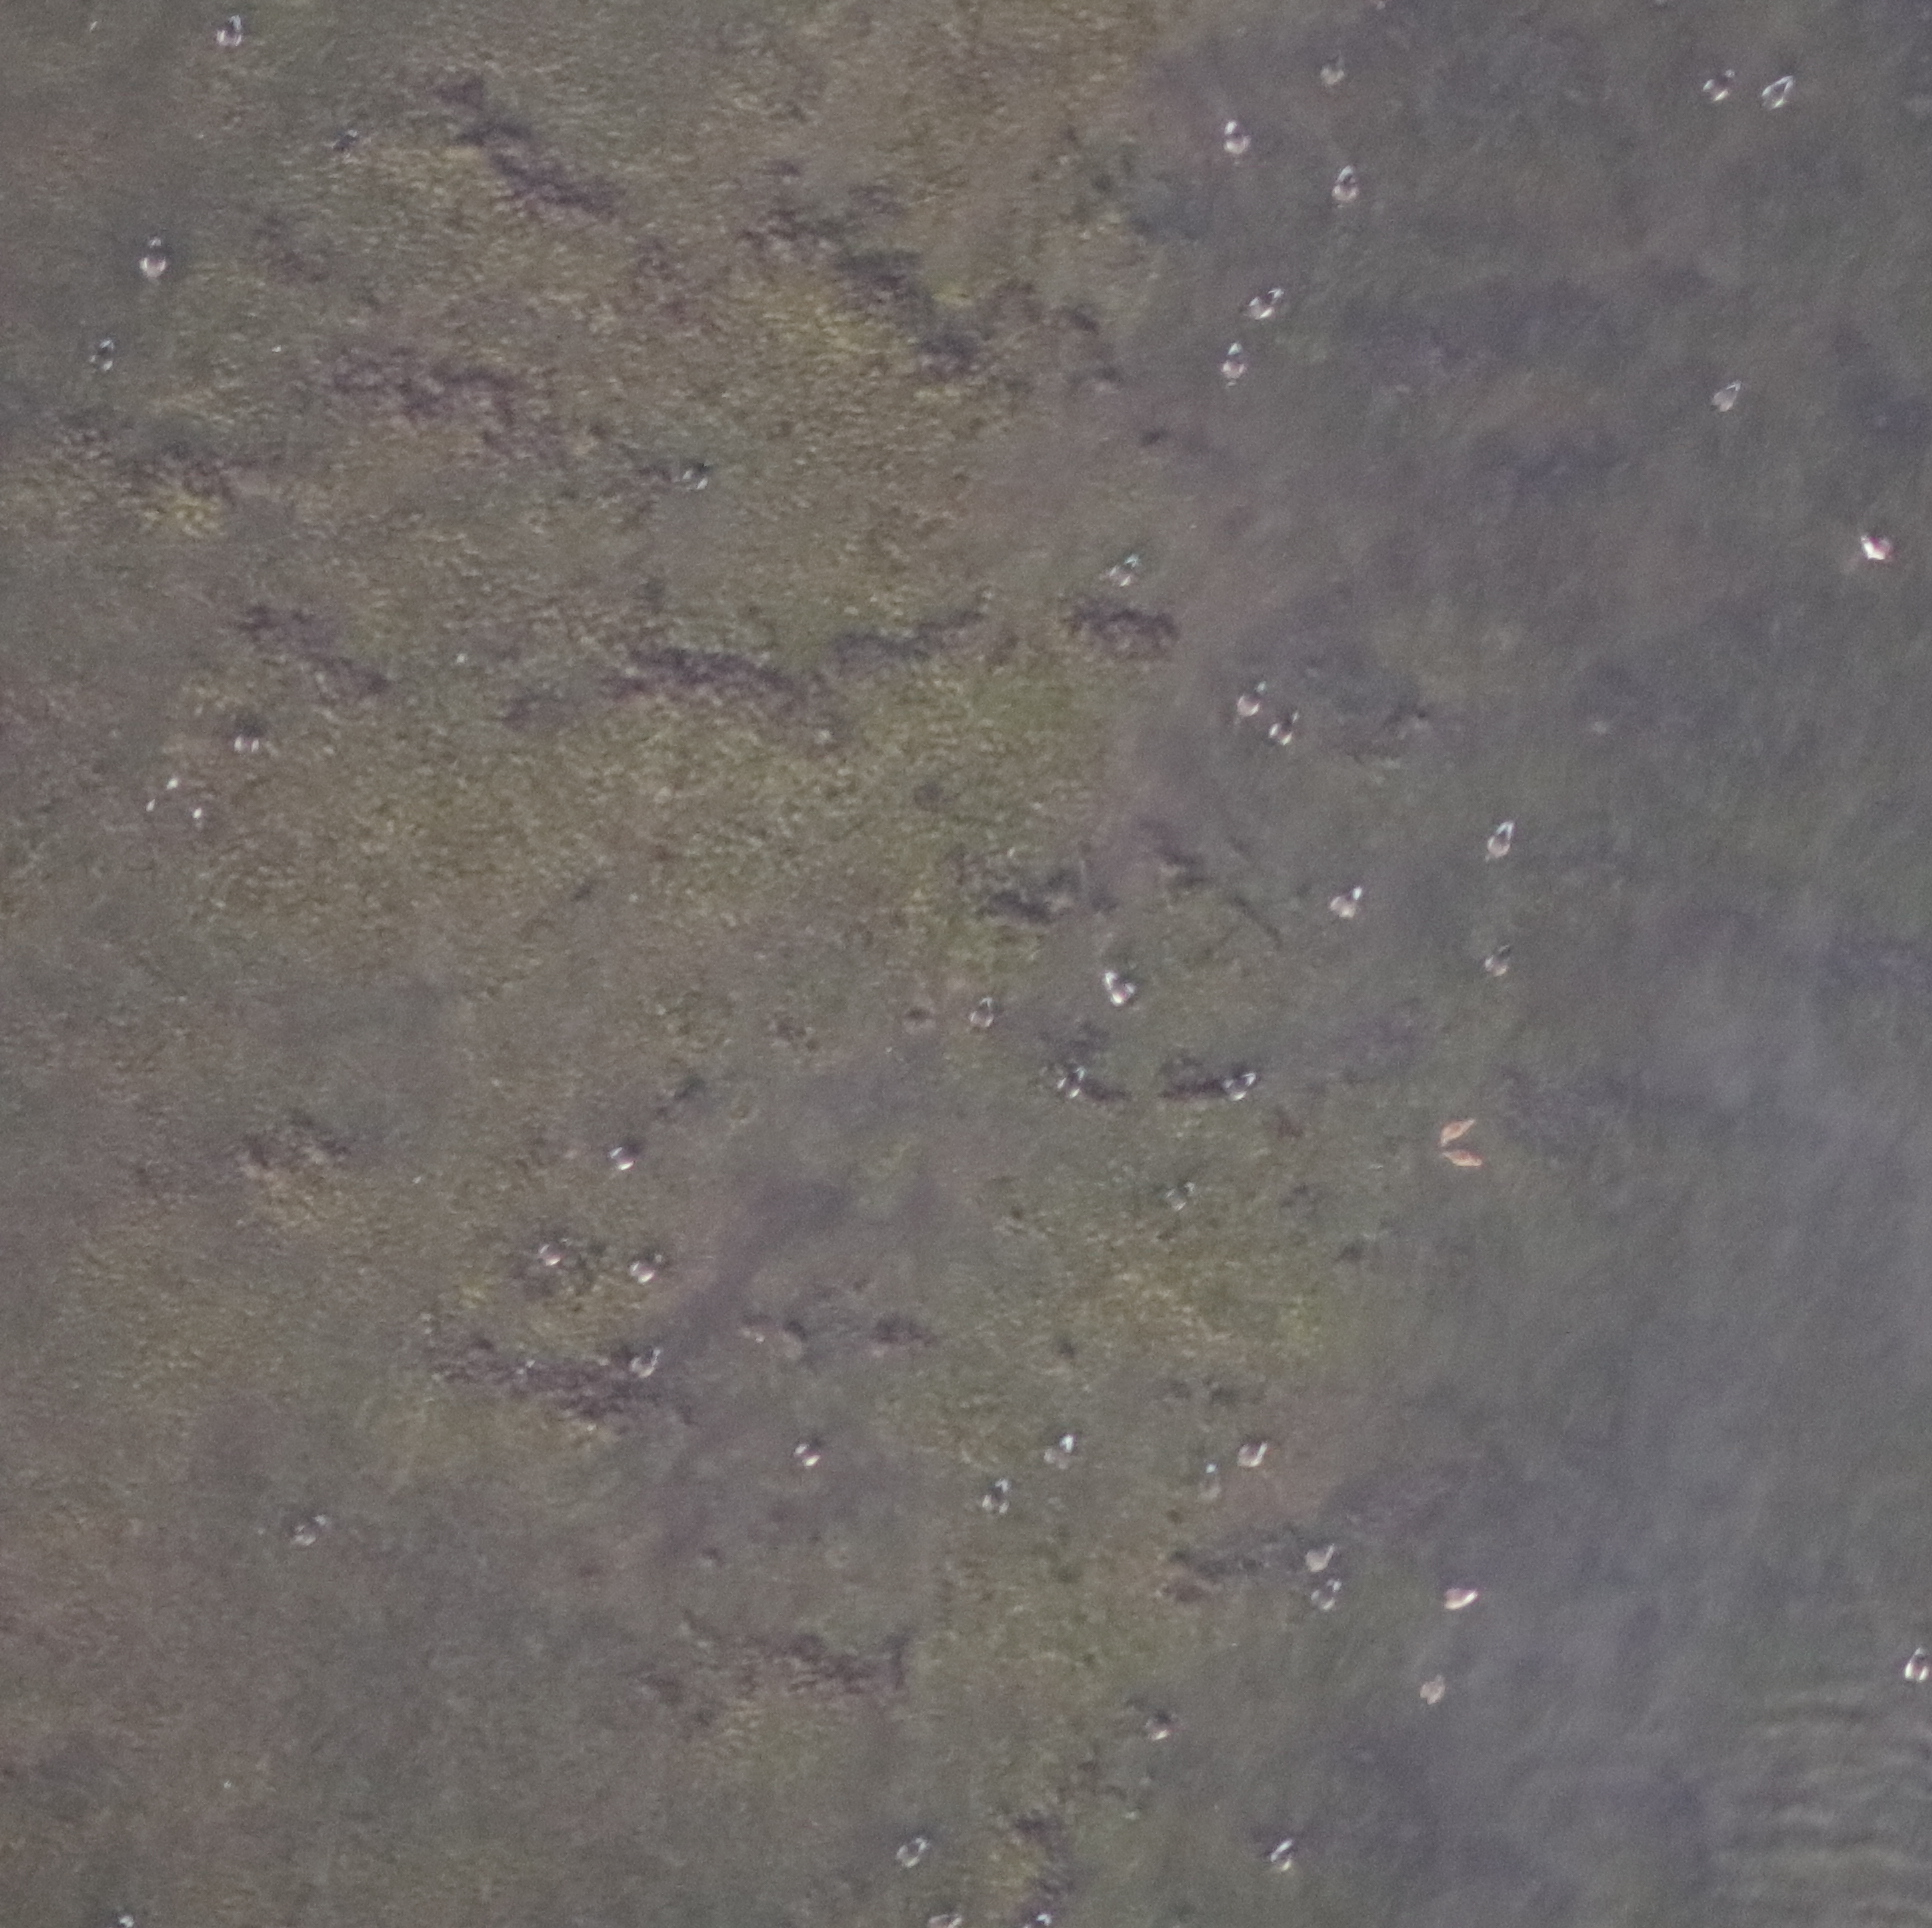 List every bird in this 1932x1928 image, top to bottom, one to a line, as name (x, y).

brant (238, 24)
brant (1330, 74)
brant (1716, 87)
brant (1774, 93)
brant (1229, 137)
brant (1345, 189)
brant (149, 248)
brant (1262, 305)
brant (106, 363)
brant (1243, 374)
brant (1723, 398)
brant (699, 478)
brant (1872, 552)
brant (1125, 579)
brant (1247, 710)
brant (1282, 738)
brant (249, 743)
brant (1498, 843)
brant (1344, 902)
brant (1502, 961)
brant (1120, 990)
brant (987, 1017)
brant (1067, 1082)
brant (1237, 1085)
other bird (1458, 1122)
brant (625, 1159)
other bird (1467, 1159)
brant (1184, 1189)
brant (561, 1267)
brant (644, 1268)
brant (647, 1365)
brant (809, 1453)
brant (1053, 1453)
brant (1261, 1459)
brant (998, 1500)
brant (306, 1536)
brant (1317, 1545)
brant (1329, 1596)
brant (1463, 1598)
brant (1916, 1664)
brant (1437, 1699)
brant (1160, 1725)
brant (910, 1853)
brant (1287, 1854)